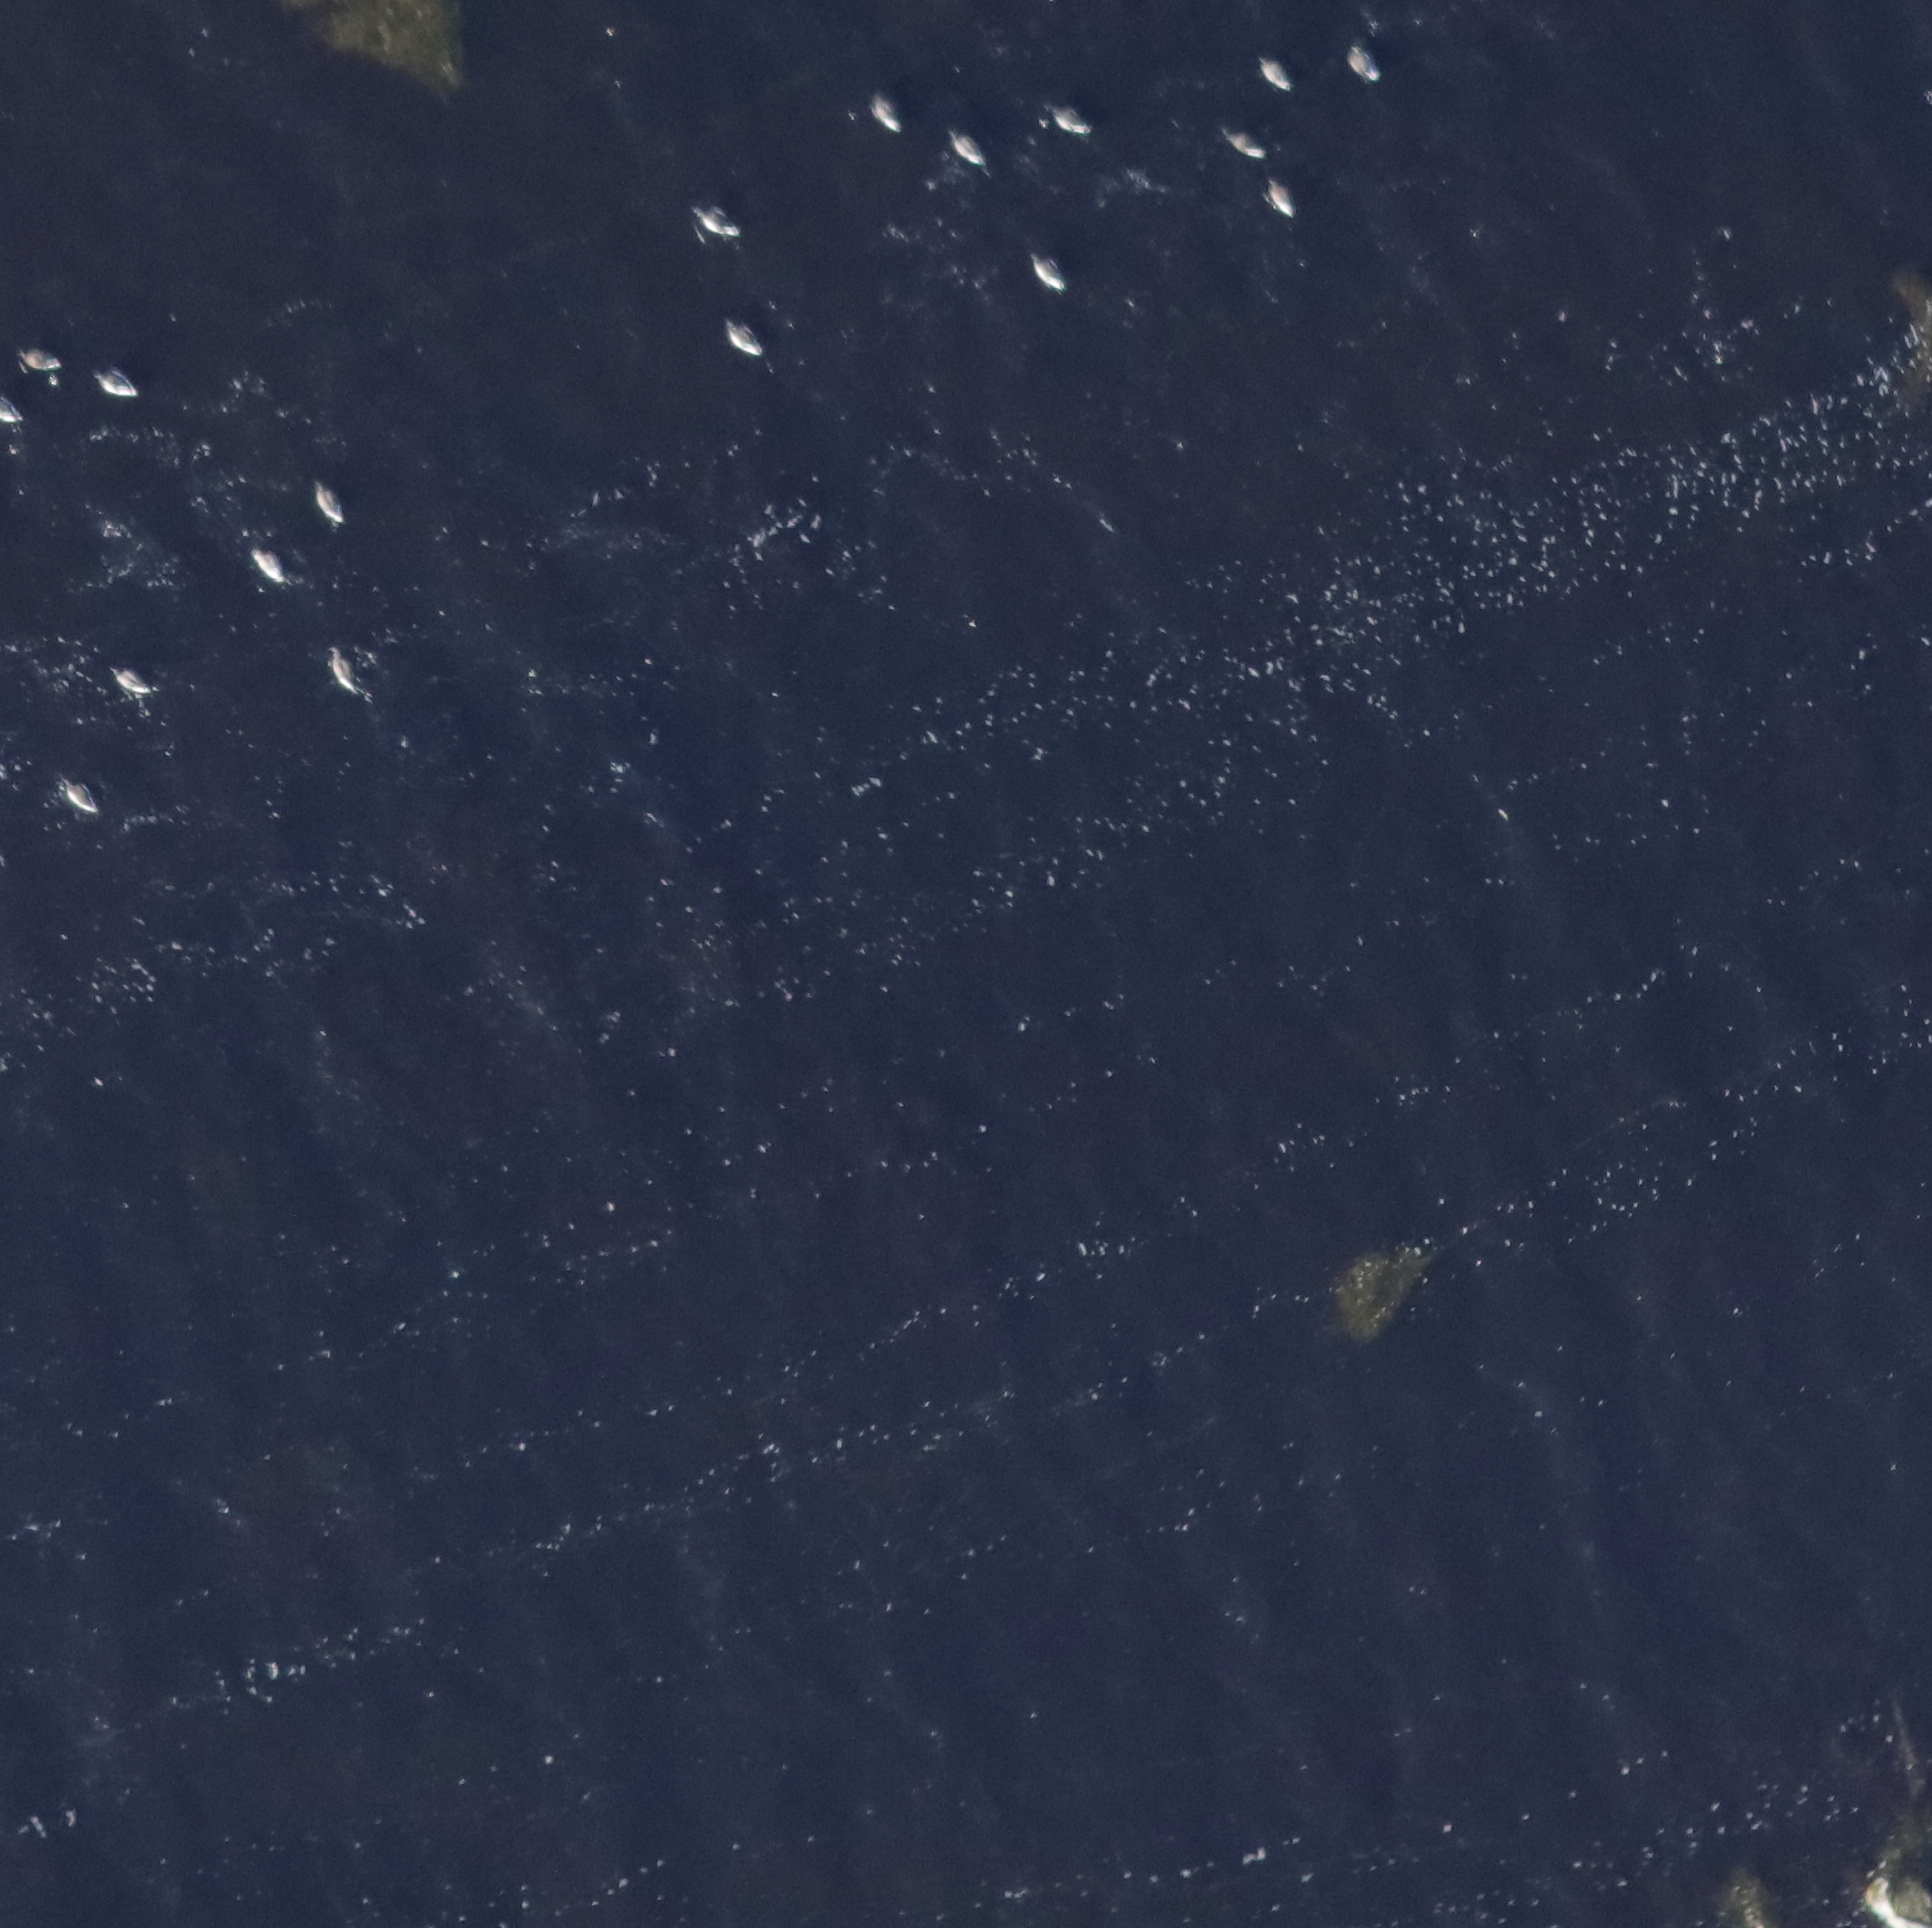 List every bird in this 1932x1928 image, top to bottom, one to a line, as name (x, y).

brant (1363, 66)
brant (1277, 81)
brant (882, 108)
brant (1071, 119)
brant (1243, 145)
brant (971, 151)
brant (1281, 196)
brant (721, 223)
brant (1047, 270)
brant (747, 341)
brant (41, 364)
brant (117, 385)
brant (4, 405)
brant (329, 503)
brant (272, 566)
brant (346, 671)
brant (132, 678)
brant (81, 798)